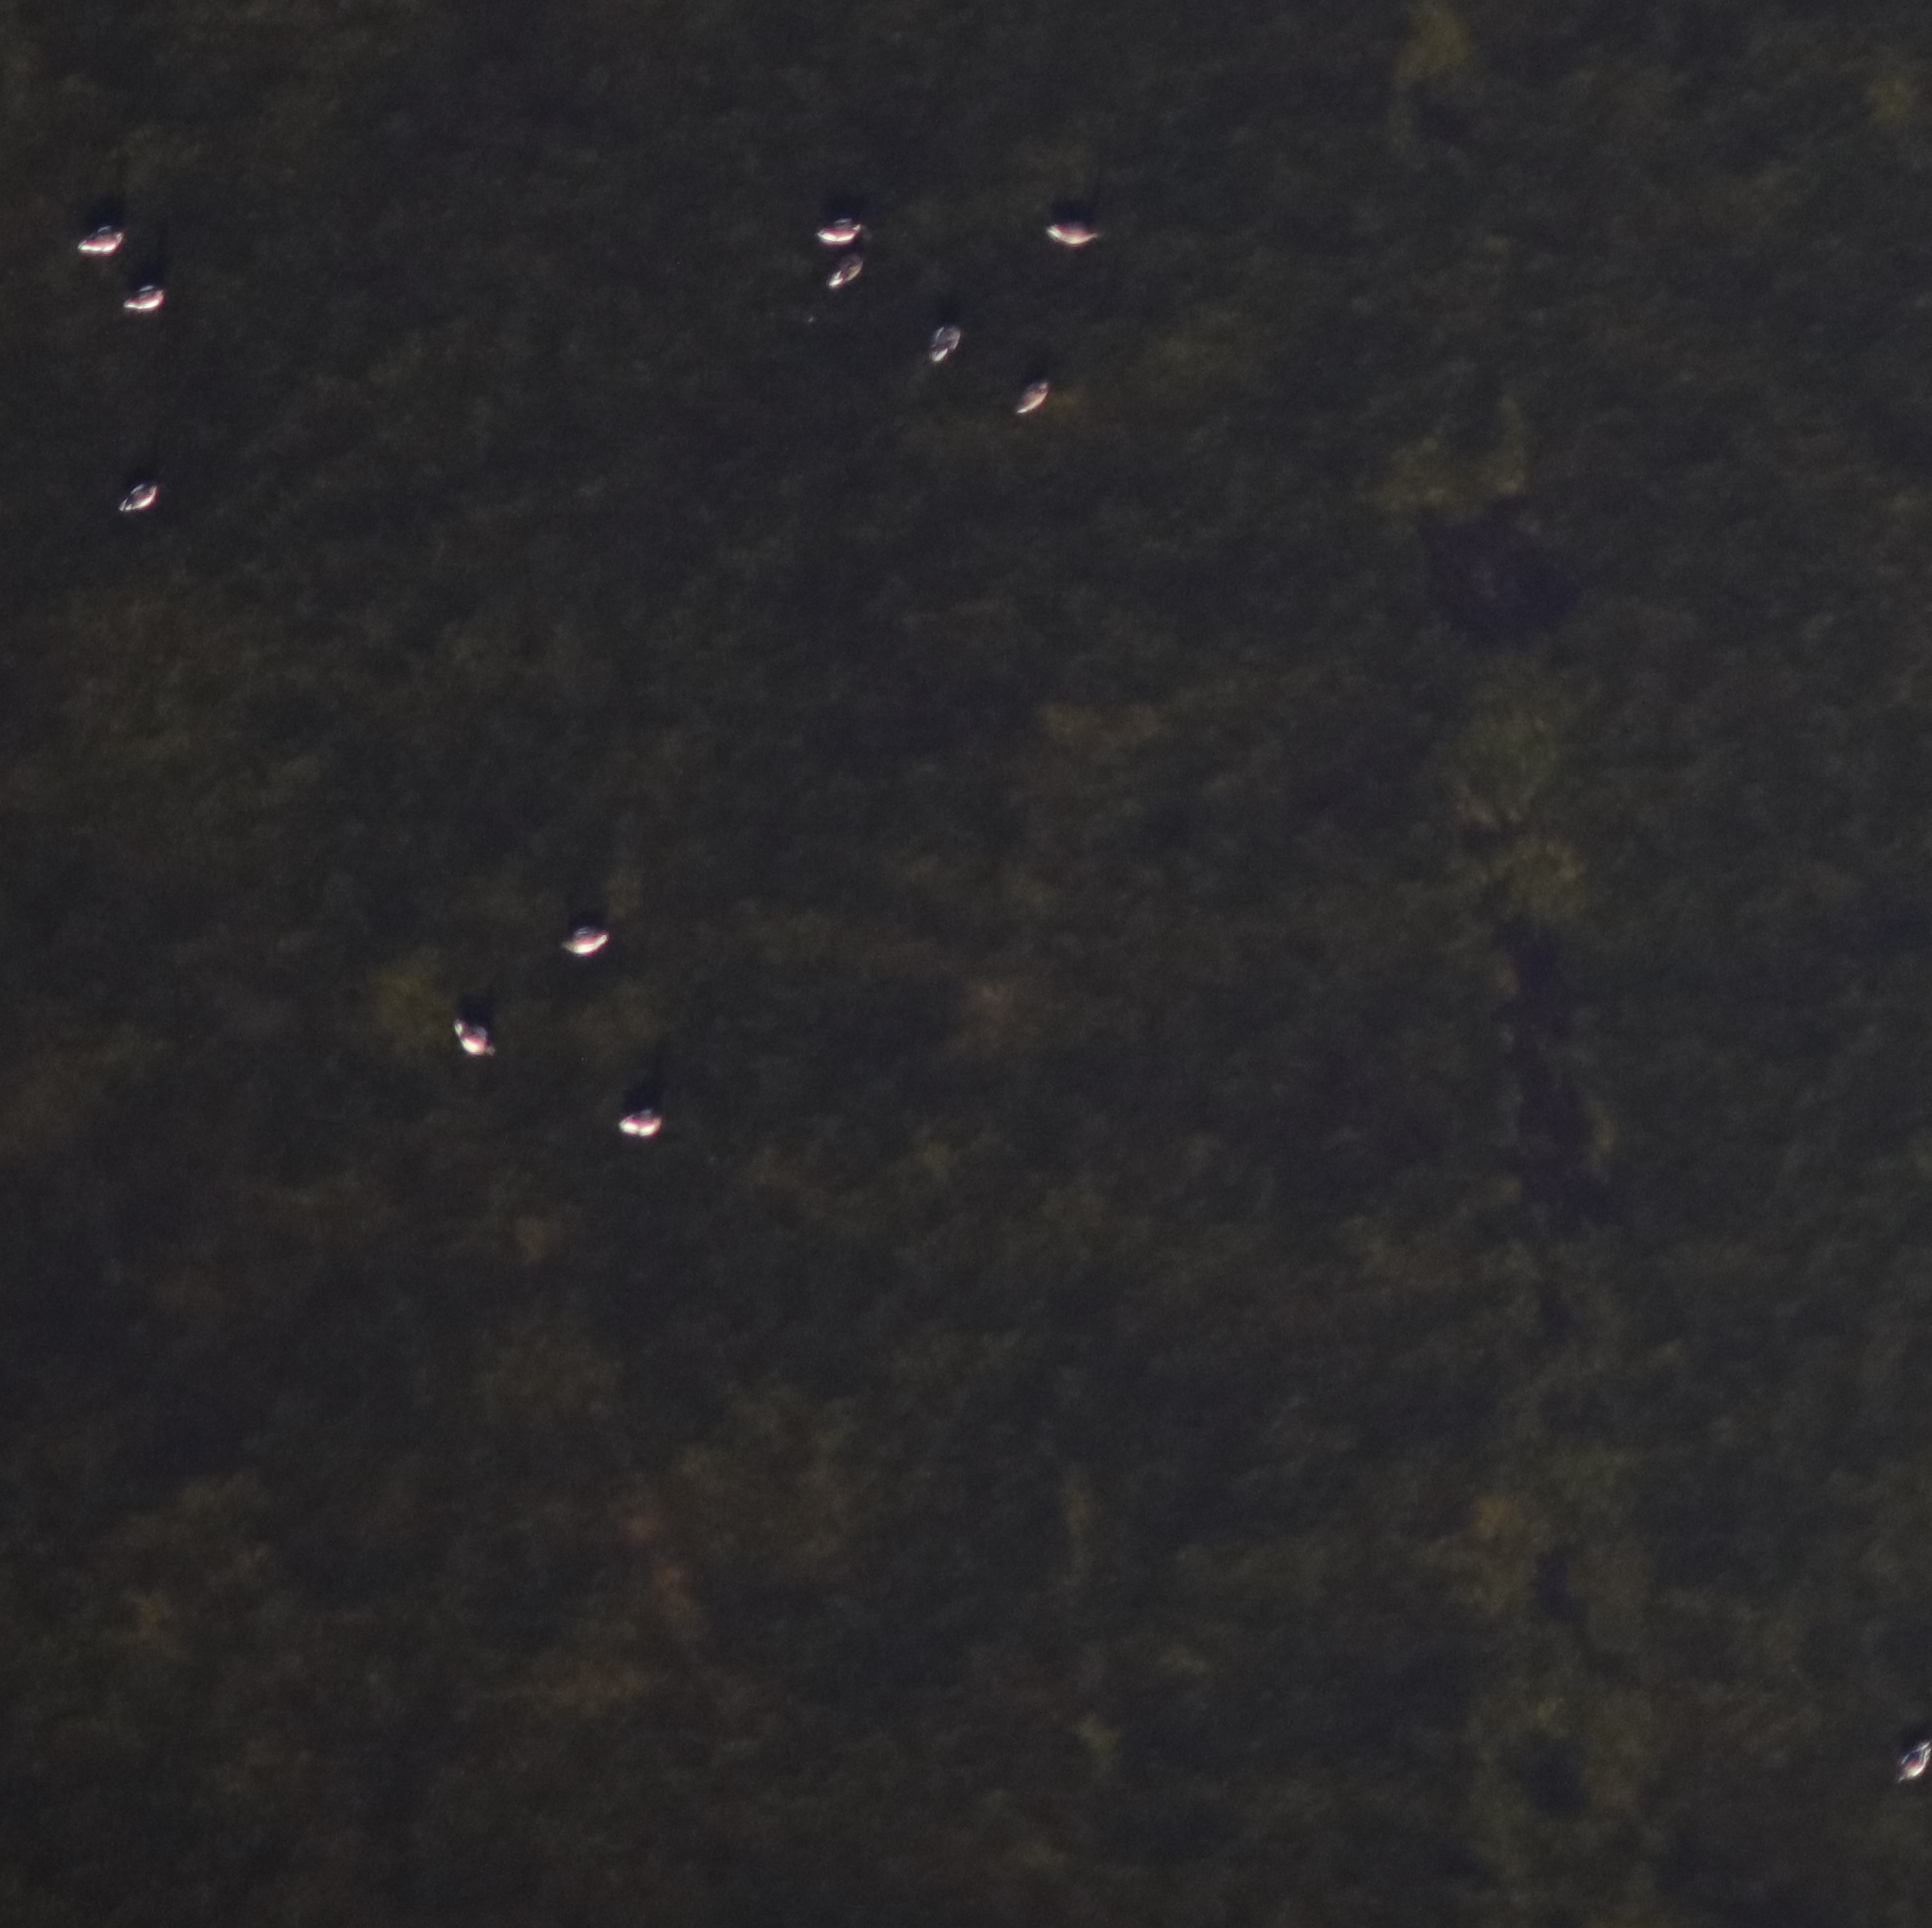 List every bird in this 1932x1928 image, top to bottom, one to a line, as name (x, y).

brant (842, 230)
brant (1074, 235)
brant (105, 241)
brant (851, 270)
brant (145, 300)
brant (946, 342)
brant (1031, 398)
brant (140, 496)
brant (588, 942)
brant (475, 1037)
brant (642, 1123)
brant (1910, 1761)